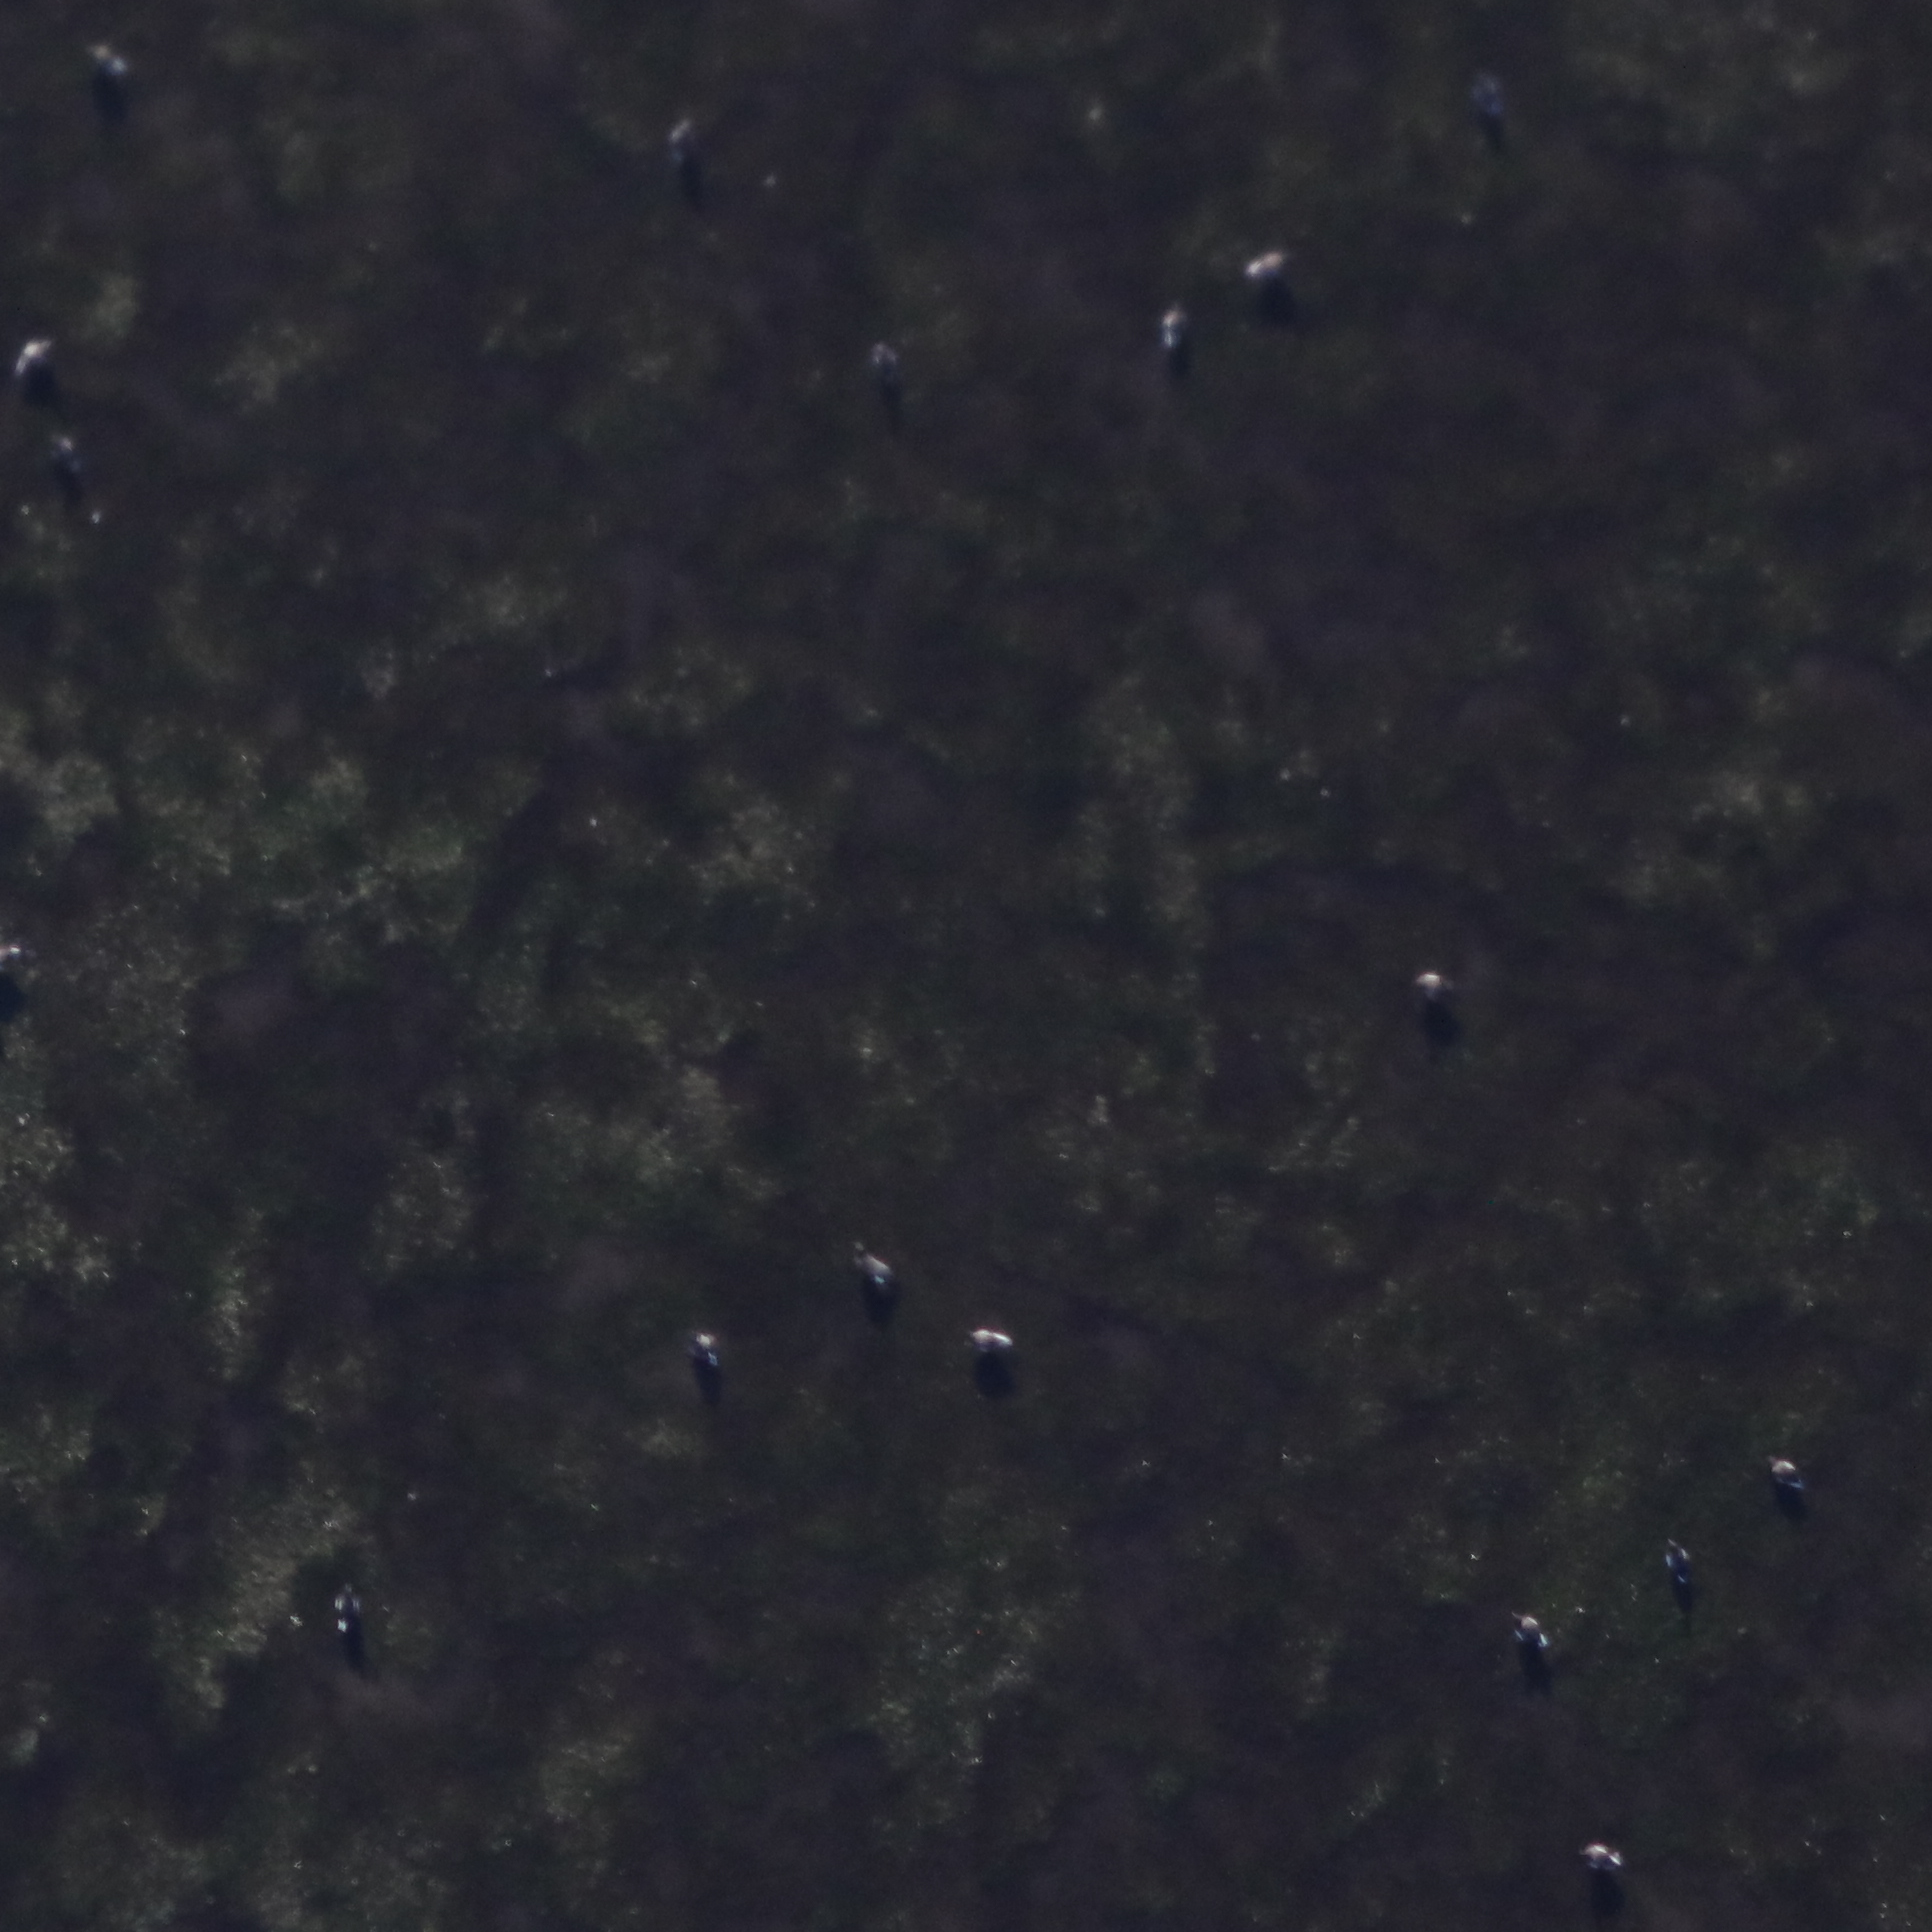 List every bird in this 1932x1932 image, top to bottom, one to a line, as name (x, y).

brant (105, 67)
brant (1495, 100)
brant (678, 138)
brant (1269, 270)
brant (1171, 329)
brant (34, 352)
brant (886, 360)
brant (68, 457)
brant (1432, 989)
brant (875, 1270)
brant (989, 1340)
brant (706, 1349)
brant (1785, 1473)
brant (1676, 1560)
brant (350, 1605)
brant (1530, 1632)
brant (1600, 1857)